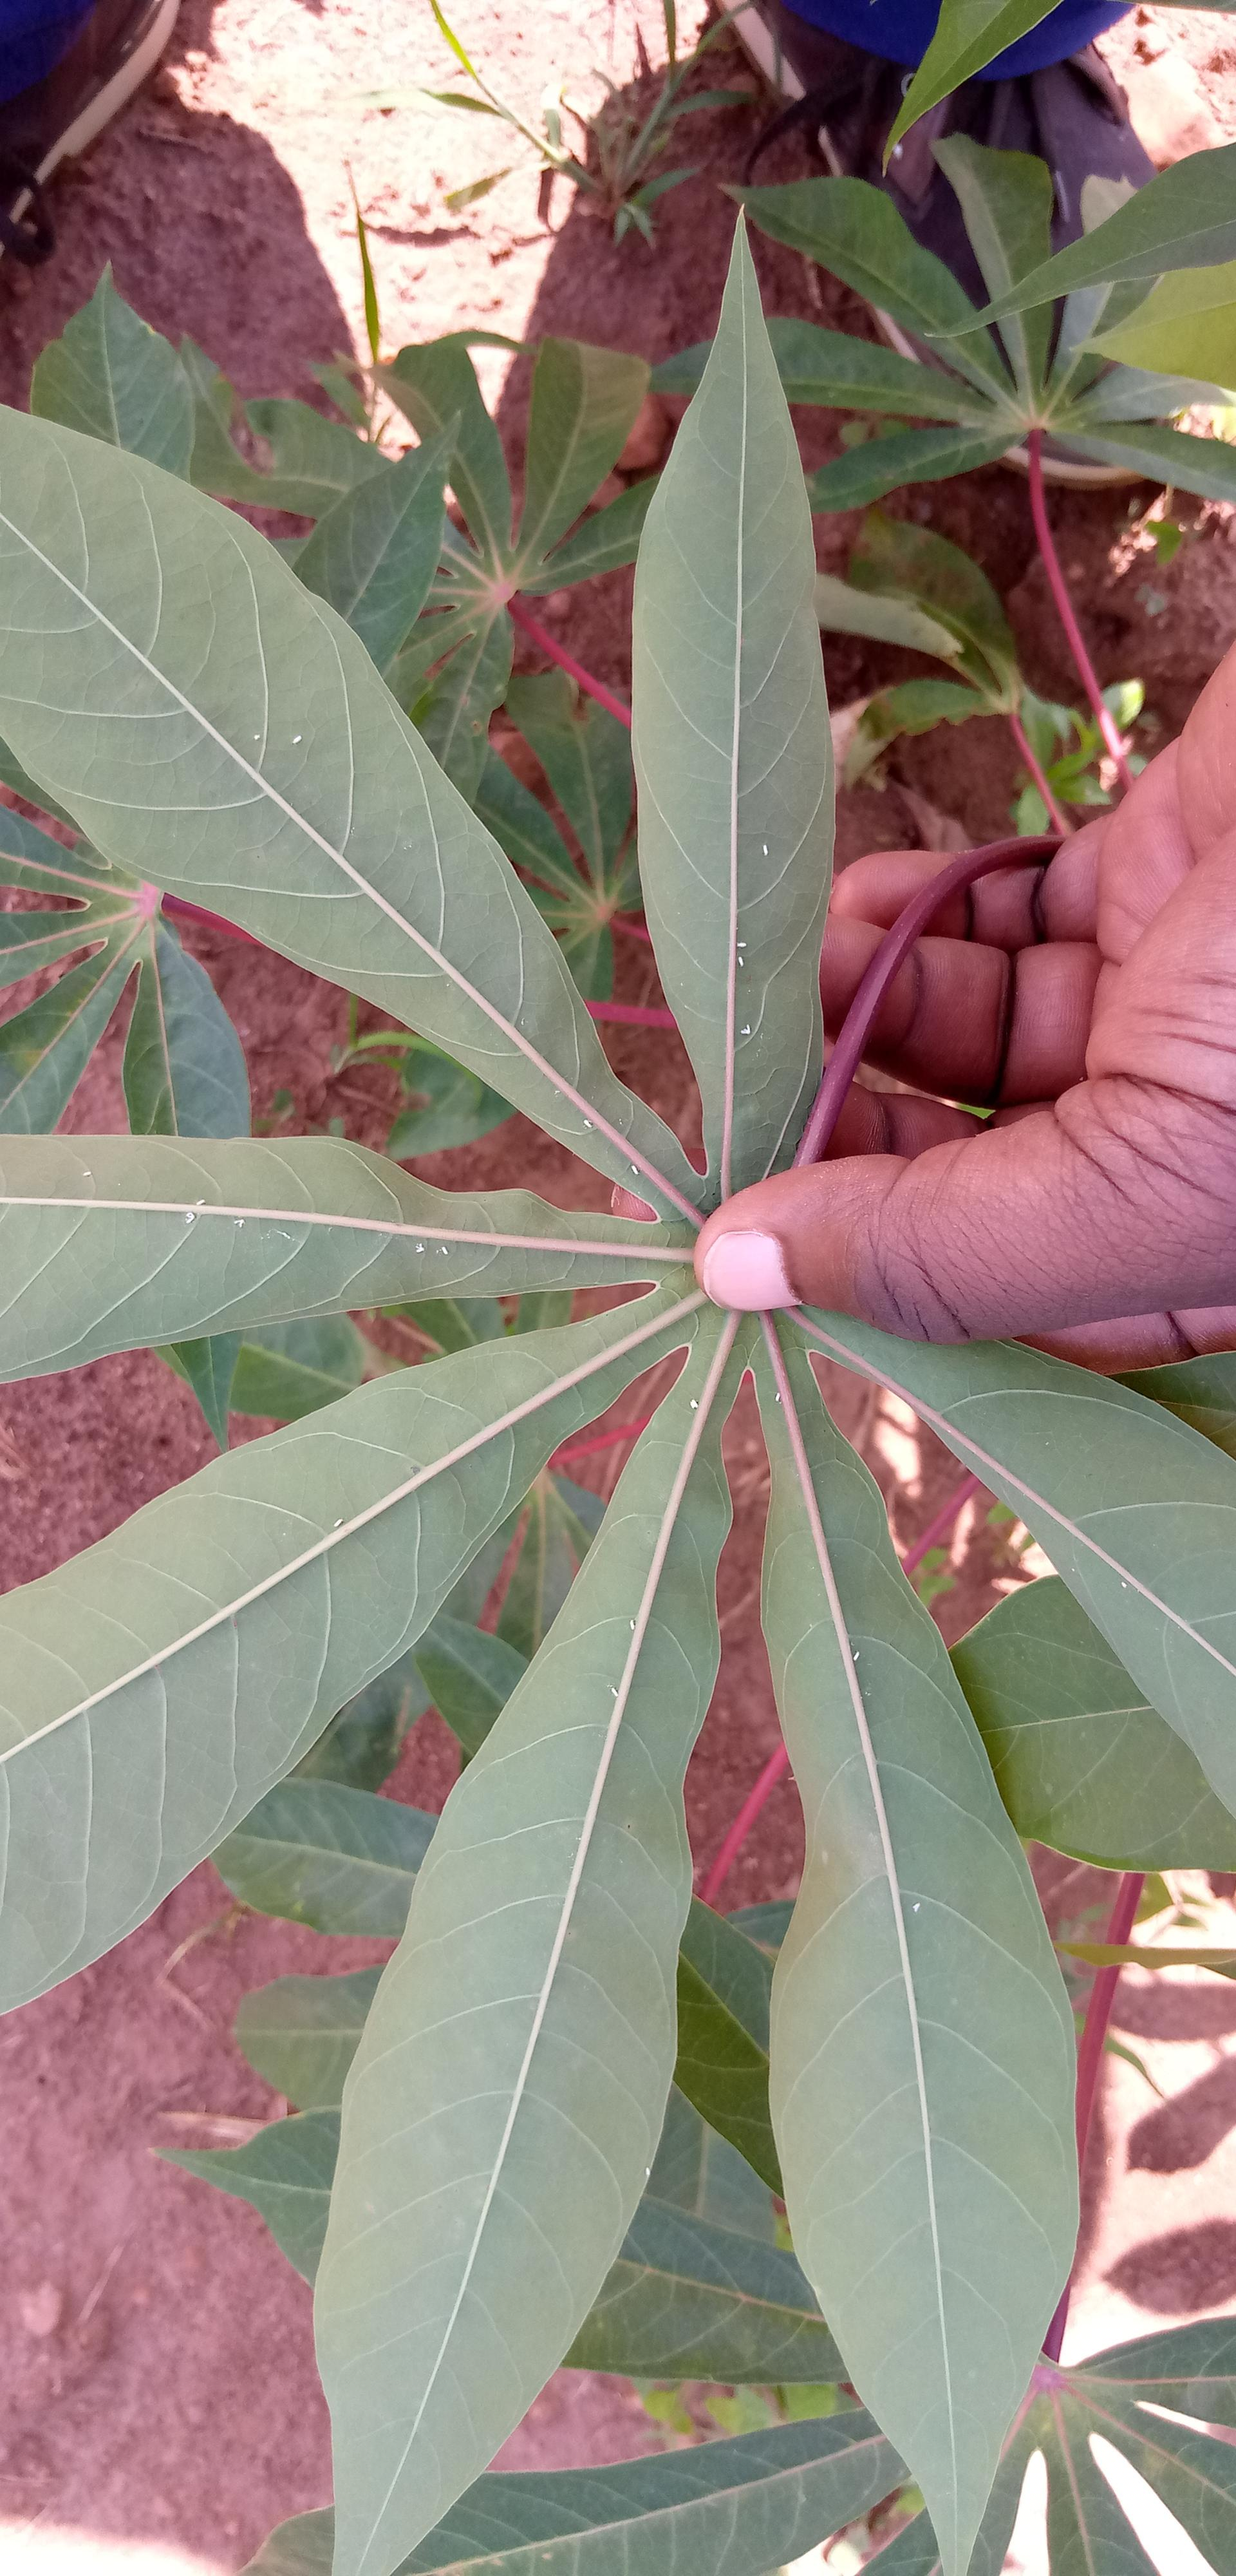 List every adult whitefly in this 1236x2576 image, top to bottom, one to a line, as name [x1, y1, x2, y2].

whitefly [248, 726, 266, 745]
whitefly [288, 728, 304, 750]
whitefly [754, 833, 776, 870]
whitefly [733, 926, 759, 960]
whitefly [725, 944, 755, 978]
whitefly [735, 1012, 755, 1044]
whitefly [573, 1113, 597, 1135]
whitefly [624, 1158, 647, 1182]
whitefly [70, 1162, 95, 1182]
whitefly [188, 1189, 212, 1209]
whitefly [177, 1199, 196, 1231]
whitefly [229, 1213, 252, 1231]
whitefly [407, 1233, 431, 1260]
whitefly [432, 1242, 451, 1260]
whitefly [767, 1383, 788, 1406]
whitefly [686, 1392, 697, 1416]
whitefly [329, 1506, 352, 1536]
whitefly [1114, 1570, 1134, 1599]
whitefly [624, 1613, 646, 1640]
whitefly [844, 1640, 873, 1667]
whitefly [602, 1677, 626, 1702]
whitefly [910, 1893, 926, 1924]